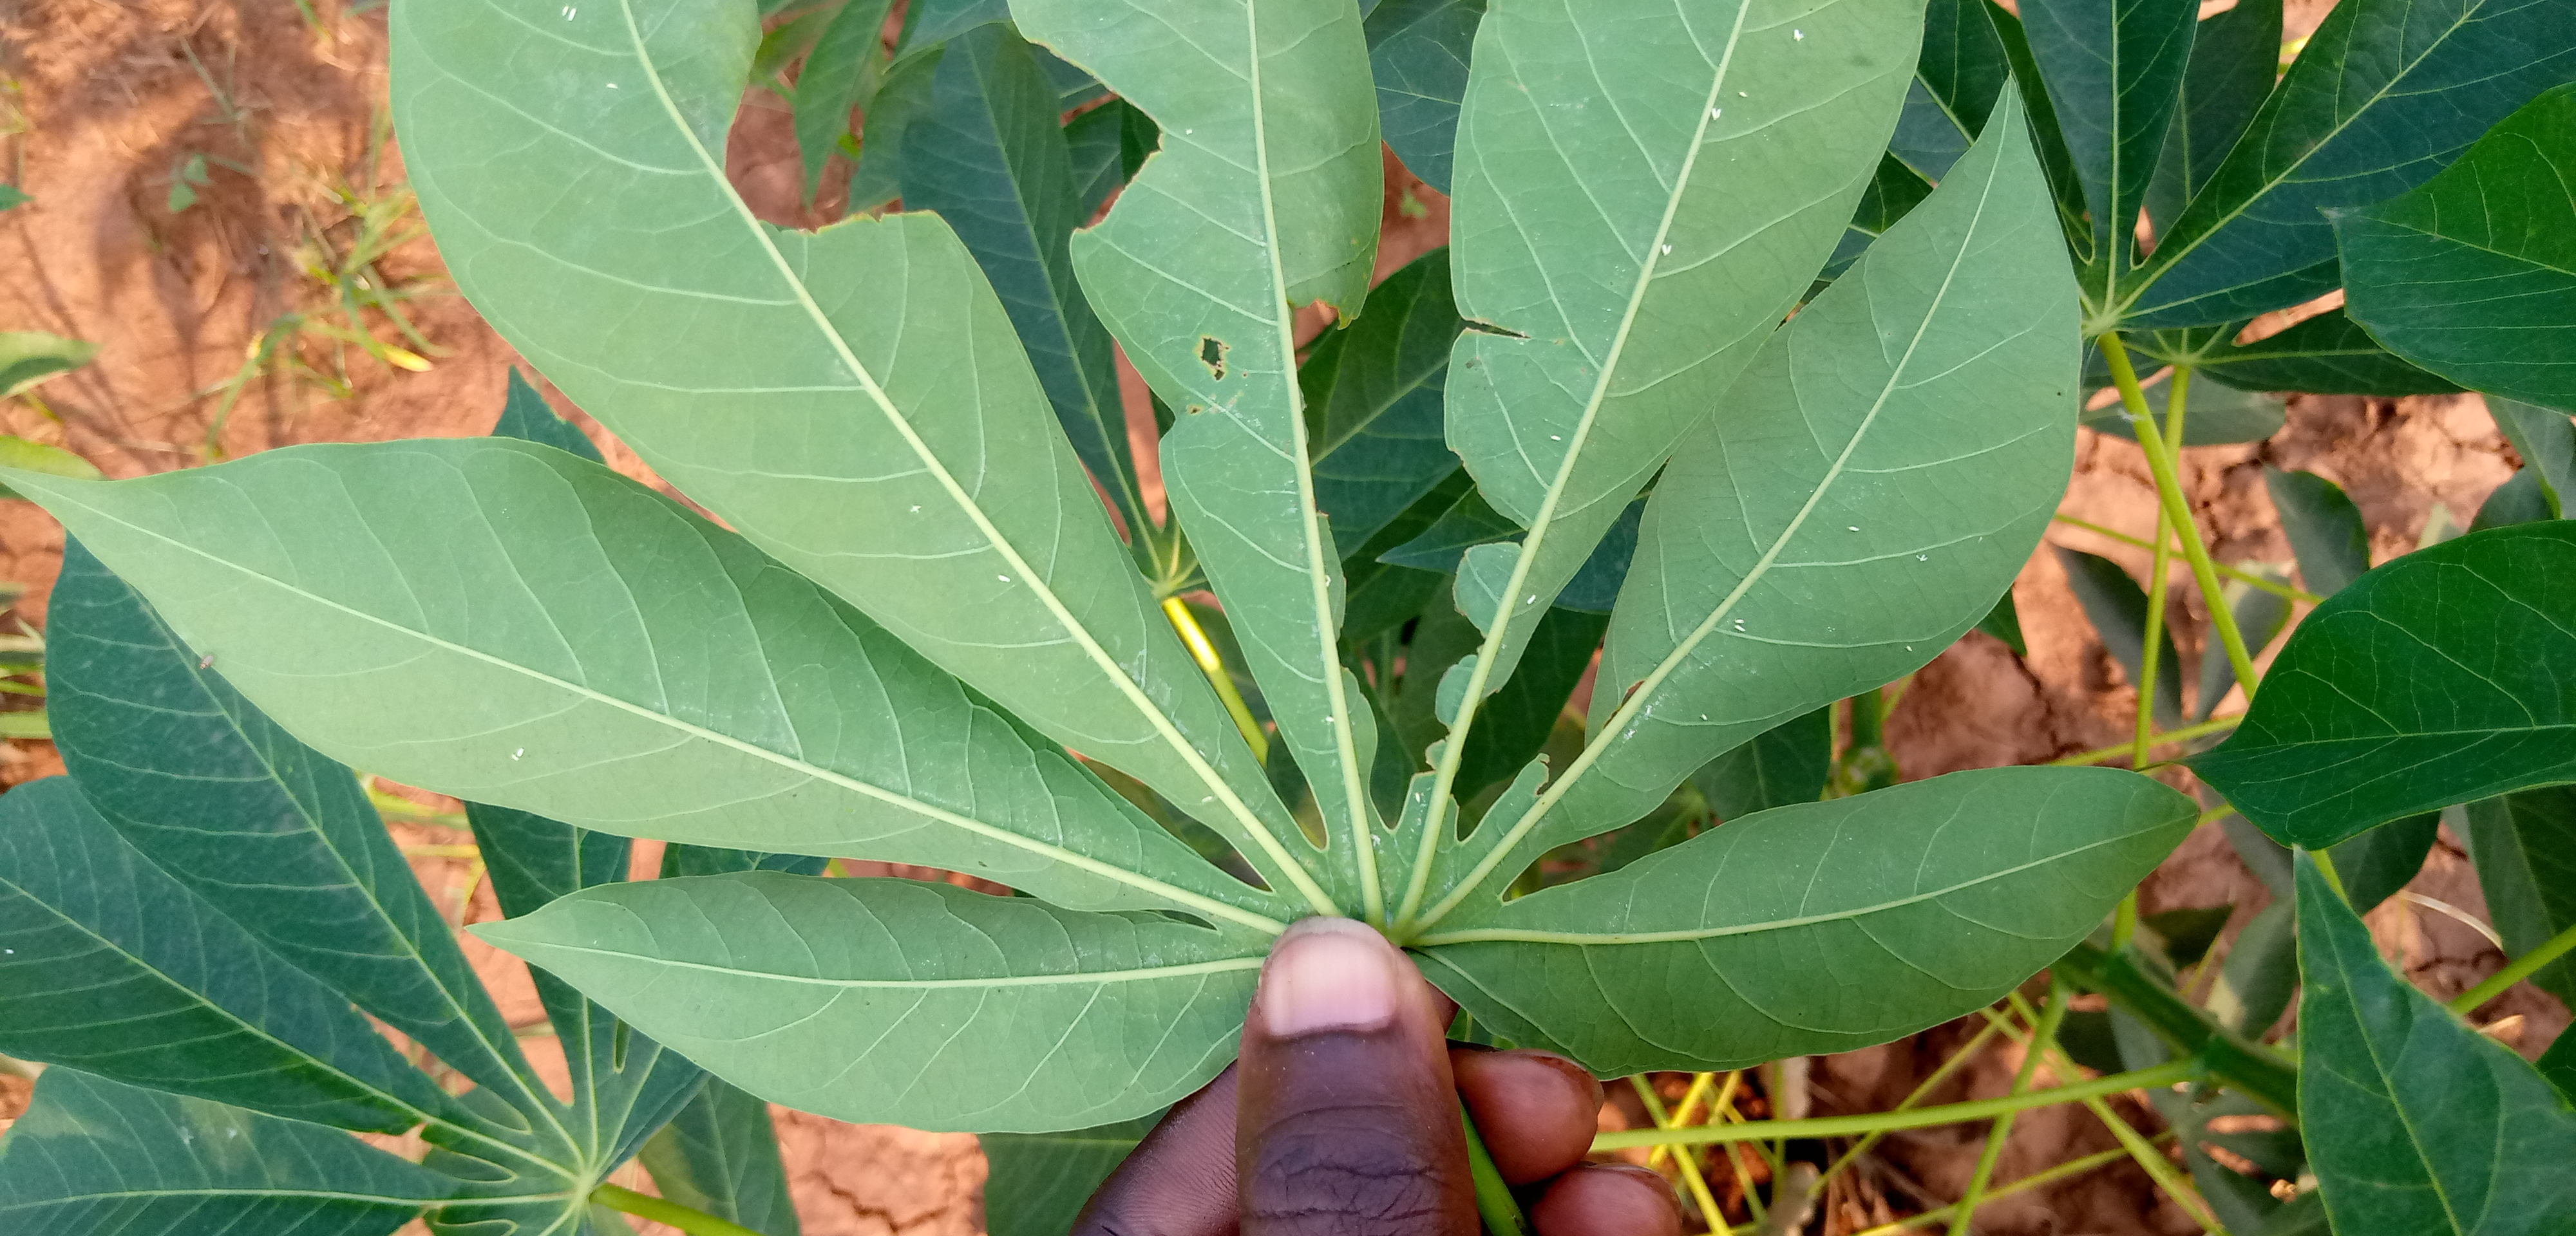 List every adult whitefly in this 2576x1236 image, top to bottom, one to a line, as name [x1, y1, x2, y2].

whitefly [560, 3, 569, 16]
whitefly [568, 6, 579, 26]
whitefly [1792, 27, 1806, 43]
whitefly [604, 80, 620, 91]
whitefly [1738, 89, 1749, 100]
whitefly [1710, 104, 1726, 122]
whitefly [1182, 126, 1197, 138]
whitefly [1658, 241, 1676, 256]
whitefly [1548, 433, 1564, 444]
whitefly [909, 501, 922, 516]
whitefly [1847, 524, 1861, 534]
whitefly [1912, 552, 1930, 564]
whitefly [994, 572, 1012, 583]
whitefly [1323, 572, 1334, 588]
whitefly [1525, 592, 1539, 606]
whitefly [1733, 617, 1747, 624]
whitefly [1734, 623, 1748, 633]
whitefly [1905, 642, 1916, 655]
whitefly [1699, 712, 1710, 723]
whitefly [1323, 713, 1336, 725]
whitefly [515, 745, 526, 760]
whitefly [510, 753, 522, 763]
whitefly [1412, 789, 1423, 806]
whitefly [1200, 793, 1215, 806]
whitefly [1368, 832, 1387, 849]